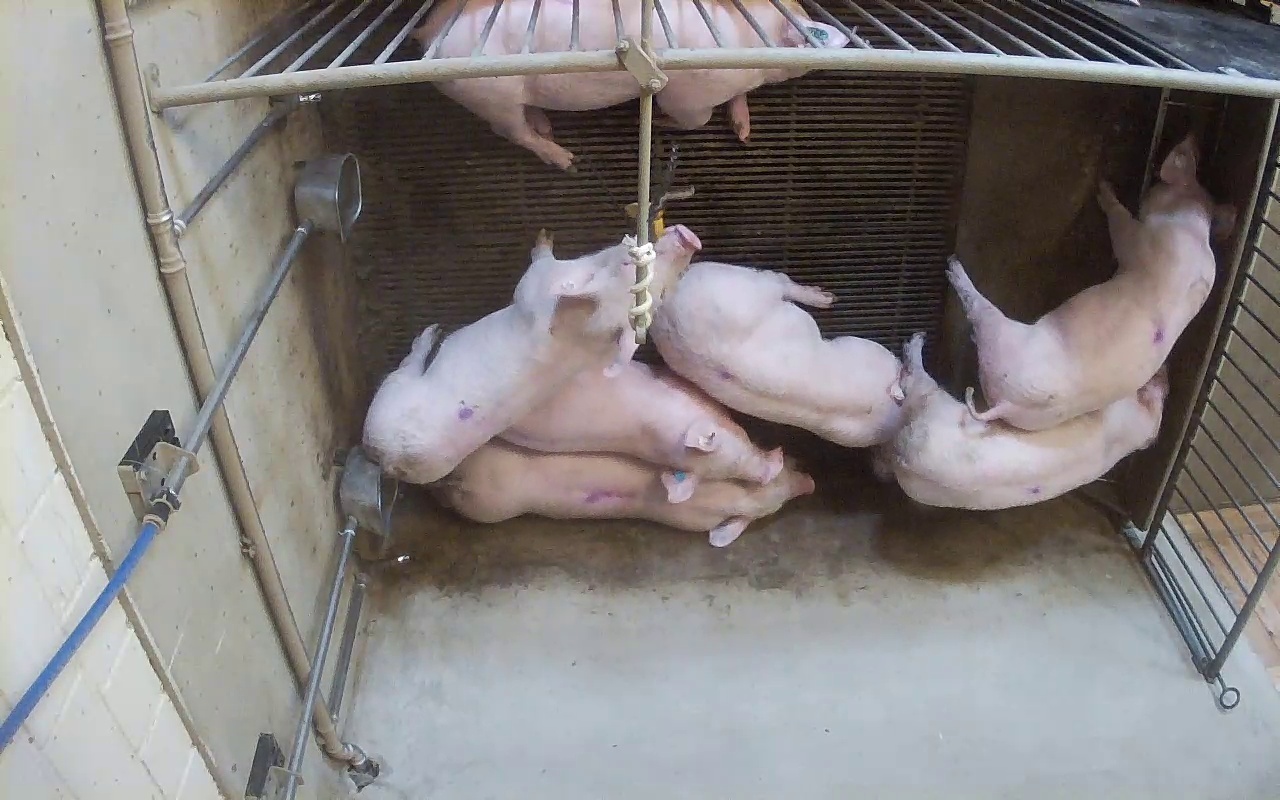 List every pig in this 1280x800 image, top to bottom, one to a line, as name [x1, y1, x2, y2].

pig [407, 0, 850, 174]
pig [945, 132, 1236, 431]
pig [358, 226, 703, 486]
pig [651, 260, 938, 481]
pig [892, 323, 1169, 511]
pig [494, 358, 772, 506]
pig [428, 434, 816, 550]